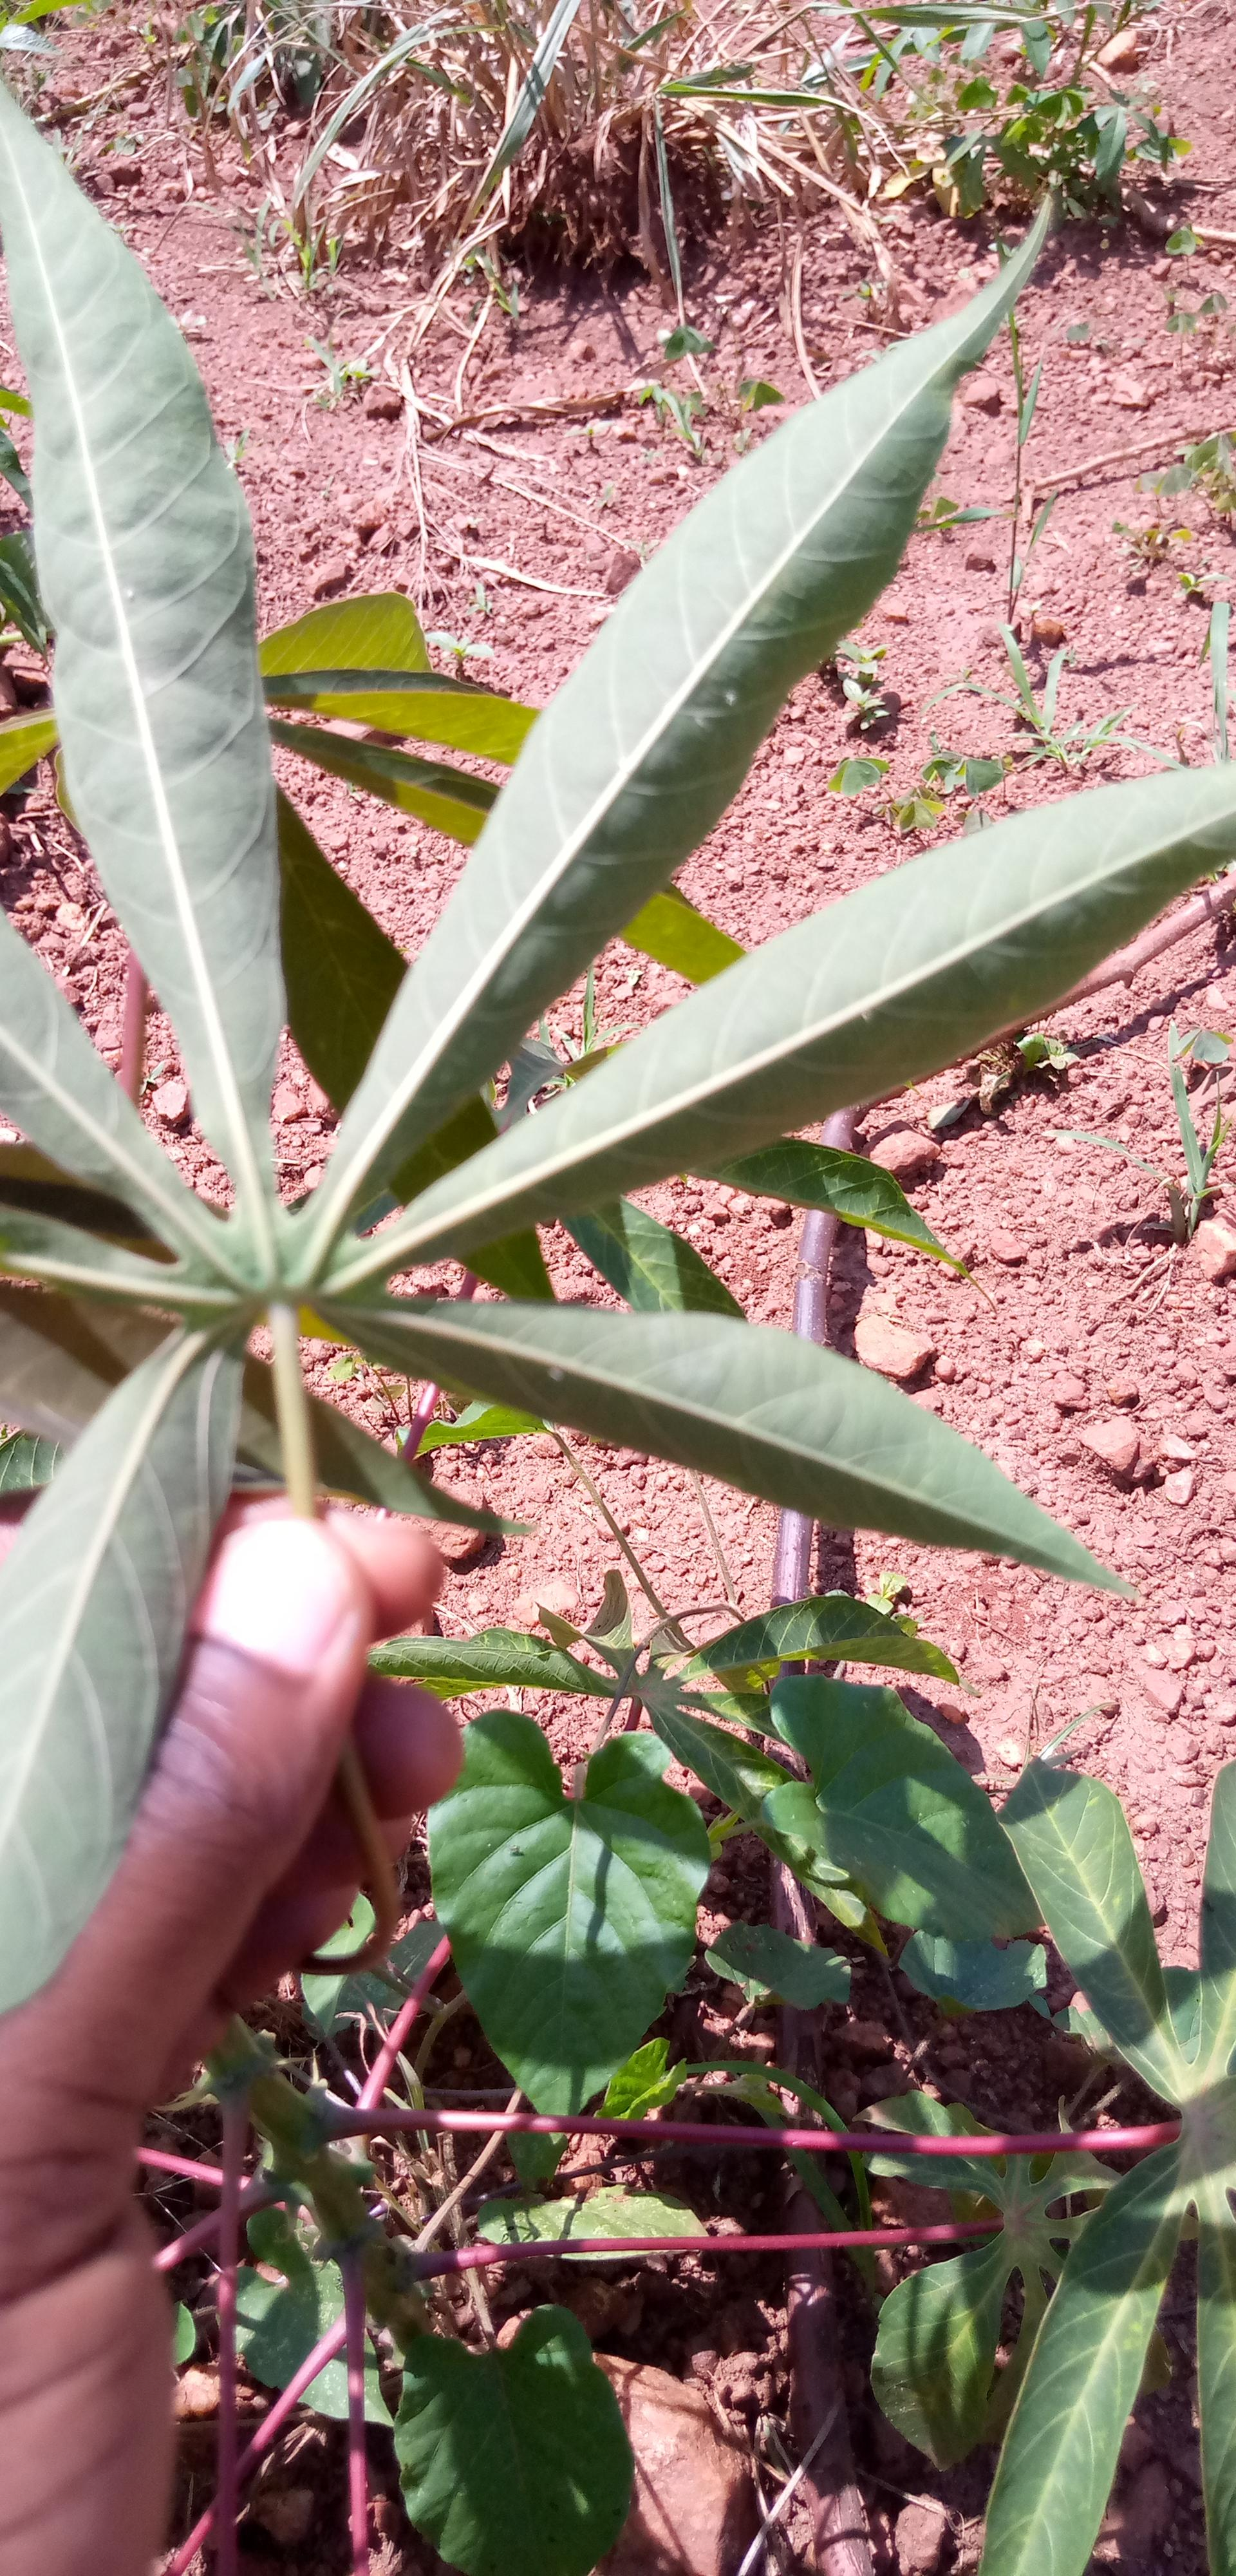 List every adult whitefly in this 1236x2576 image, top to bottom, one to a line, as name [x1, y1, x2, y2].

whitefly [111, 573, 138, 611]
whitefly [716, 681, 738, 714]
whitefly [532, 1345, 572, 1387]